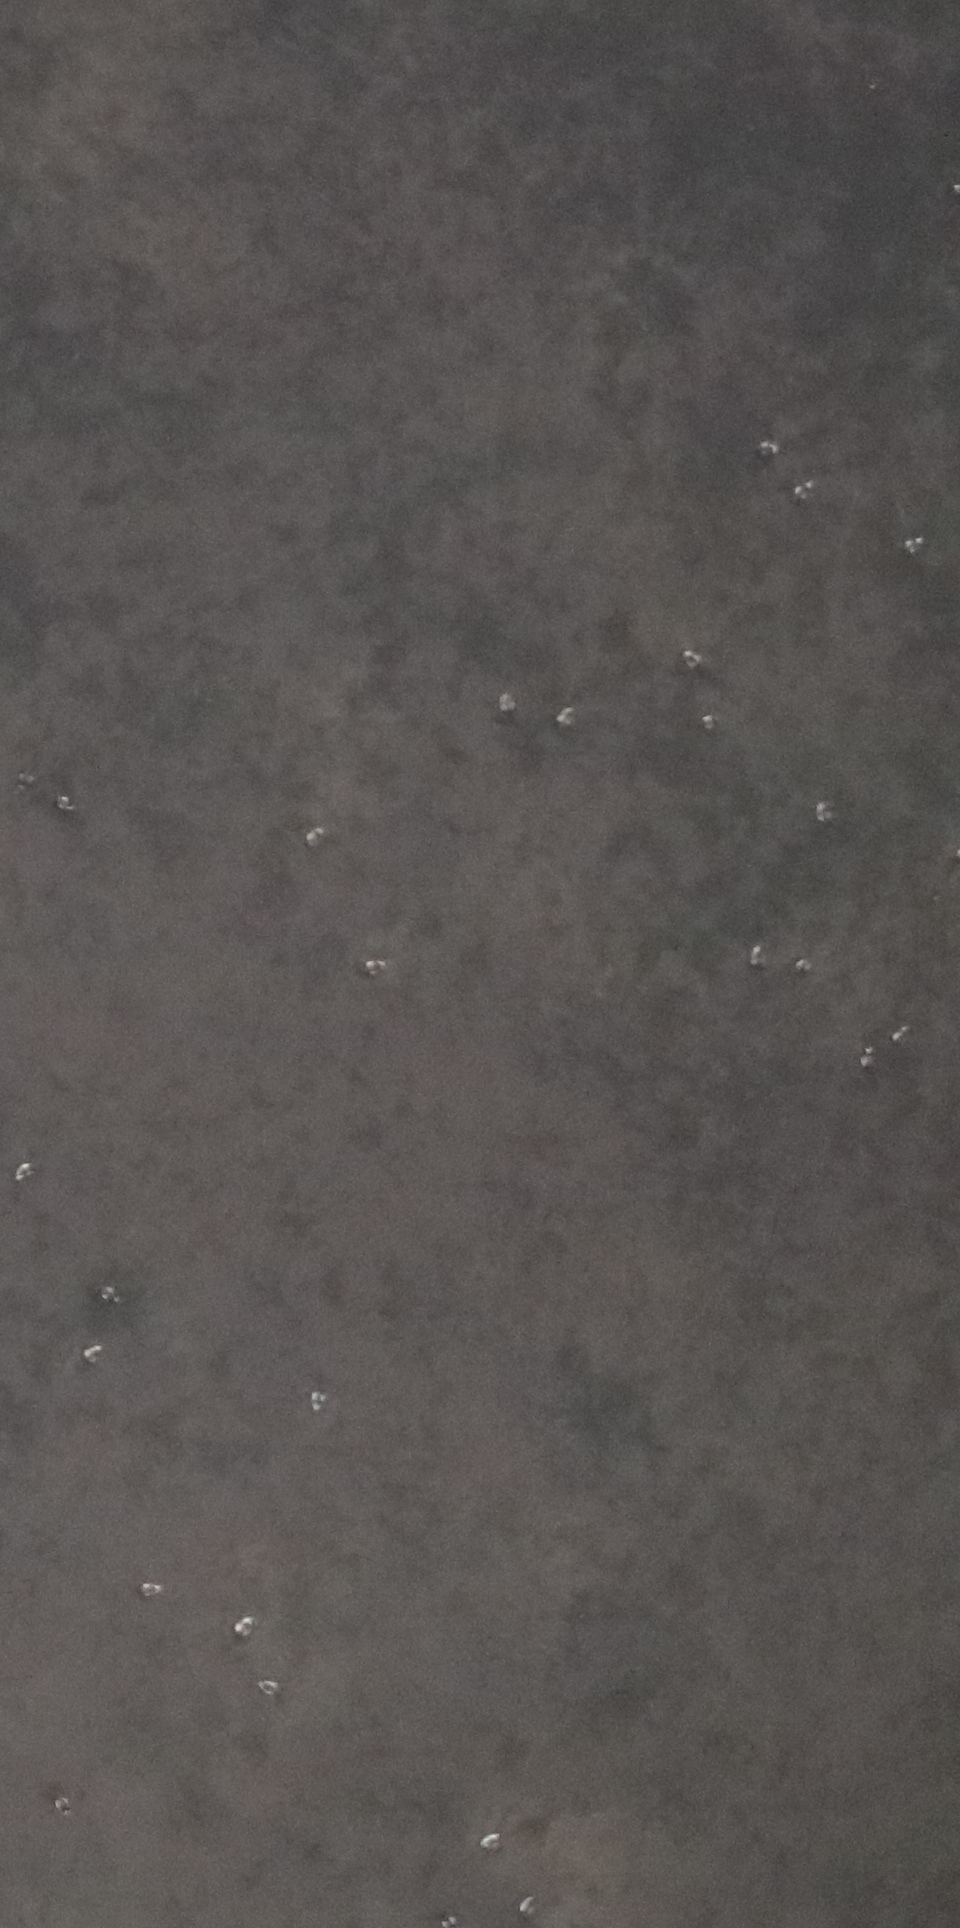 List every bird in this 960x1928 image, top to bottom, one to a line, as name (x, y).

brant (766, 439)
brant (802, 487)
brant (915, 545)
brant (691, 660)
brant (506, 699)
brant (570, 713)
brant (717, 724)
brant (28, 771)
brant (64, 803)
brant (830, 804)
brant (317, 838)
brant (754, 957)
brant (383, 966)
brant (806, 967)
brant (900, 1036)
brant (865, 1058)
brant (25, 1172)
brant (109, 1293)
brant (88, 1358)
brant (318, 1404)
brant (151, 1590)
brant (244, 1626)
brant (266, 1679)
brant (63, 1804)
brant (491, 1841)
brant (532, 1911)
brant (447, 1927)